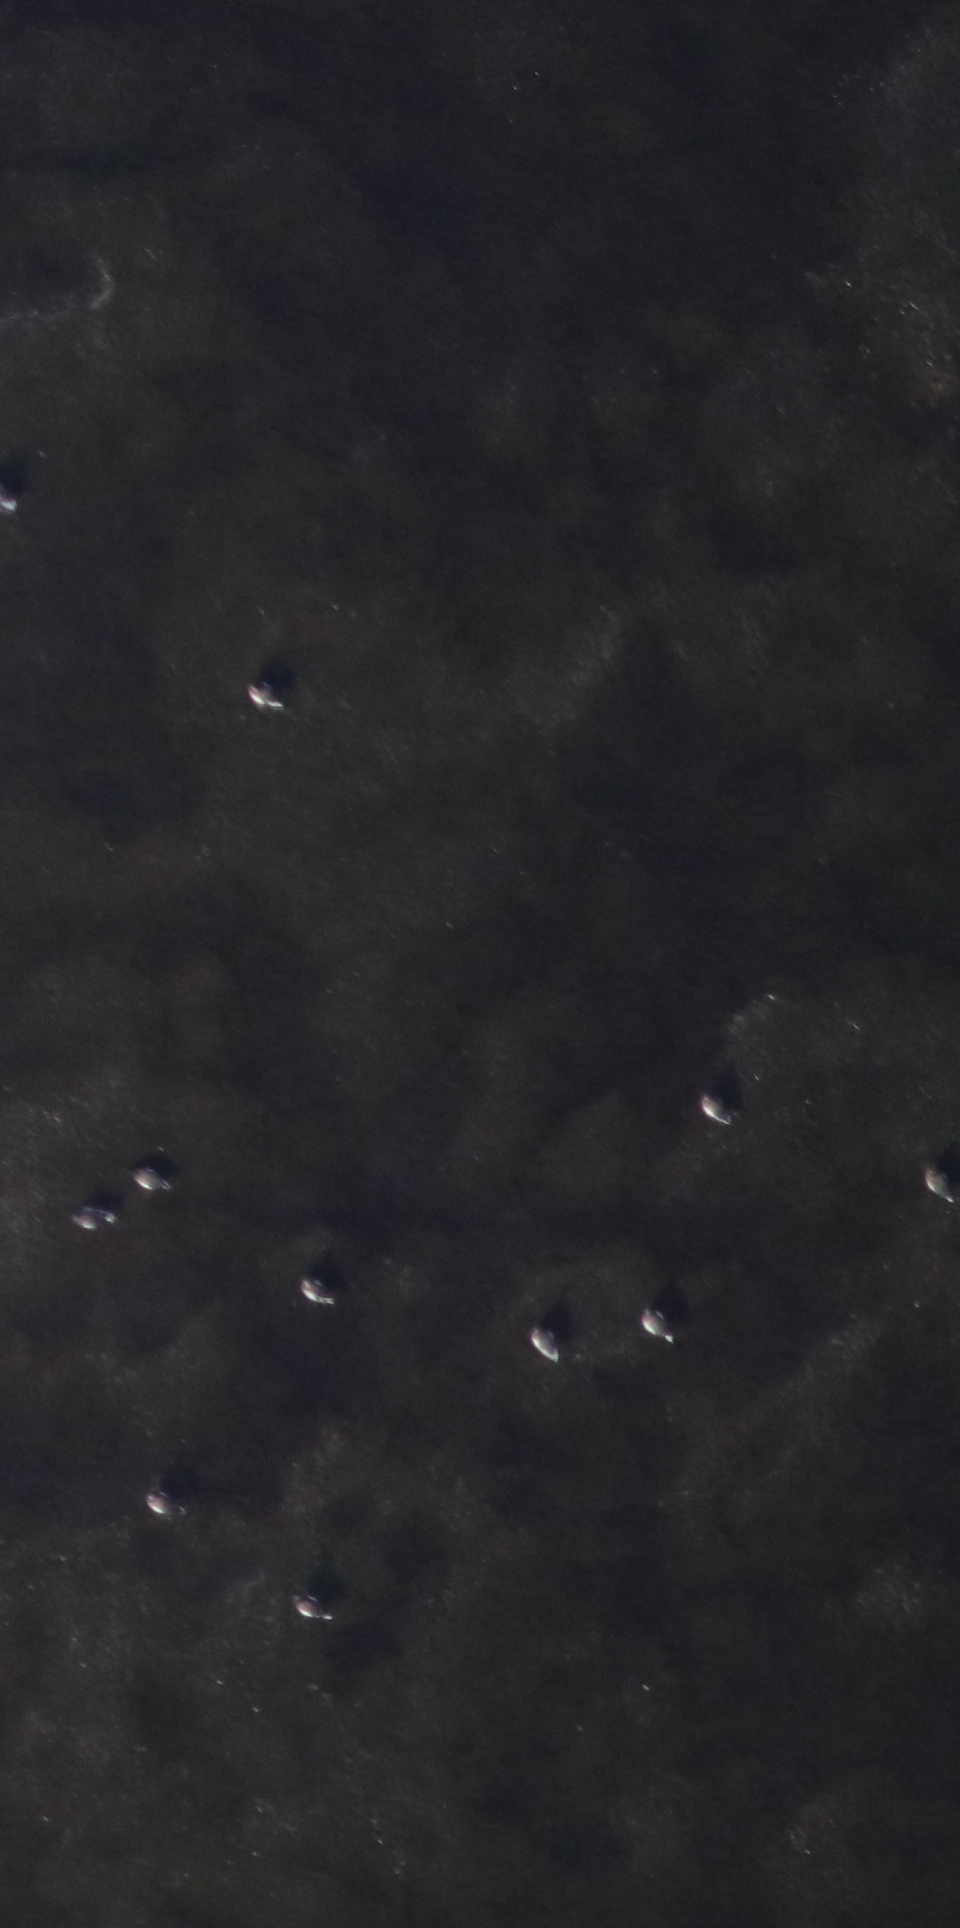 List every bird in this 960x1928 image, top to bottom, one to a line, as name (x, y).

brant (265, 694)
brant (715, 1105)
brant (938, 1177)
brant (150, 1179)
brant (91, 1216)
brant (312, 1292)
brant (657, 1324)
brant (545, 1339)
brant (163, 1503)
brant (310, 1604)